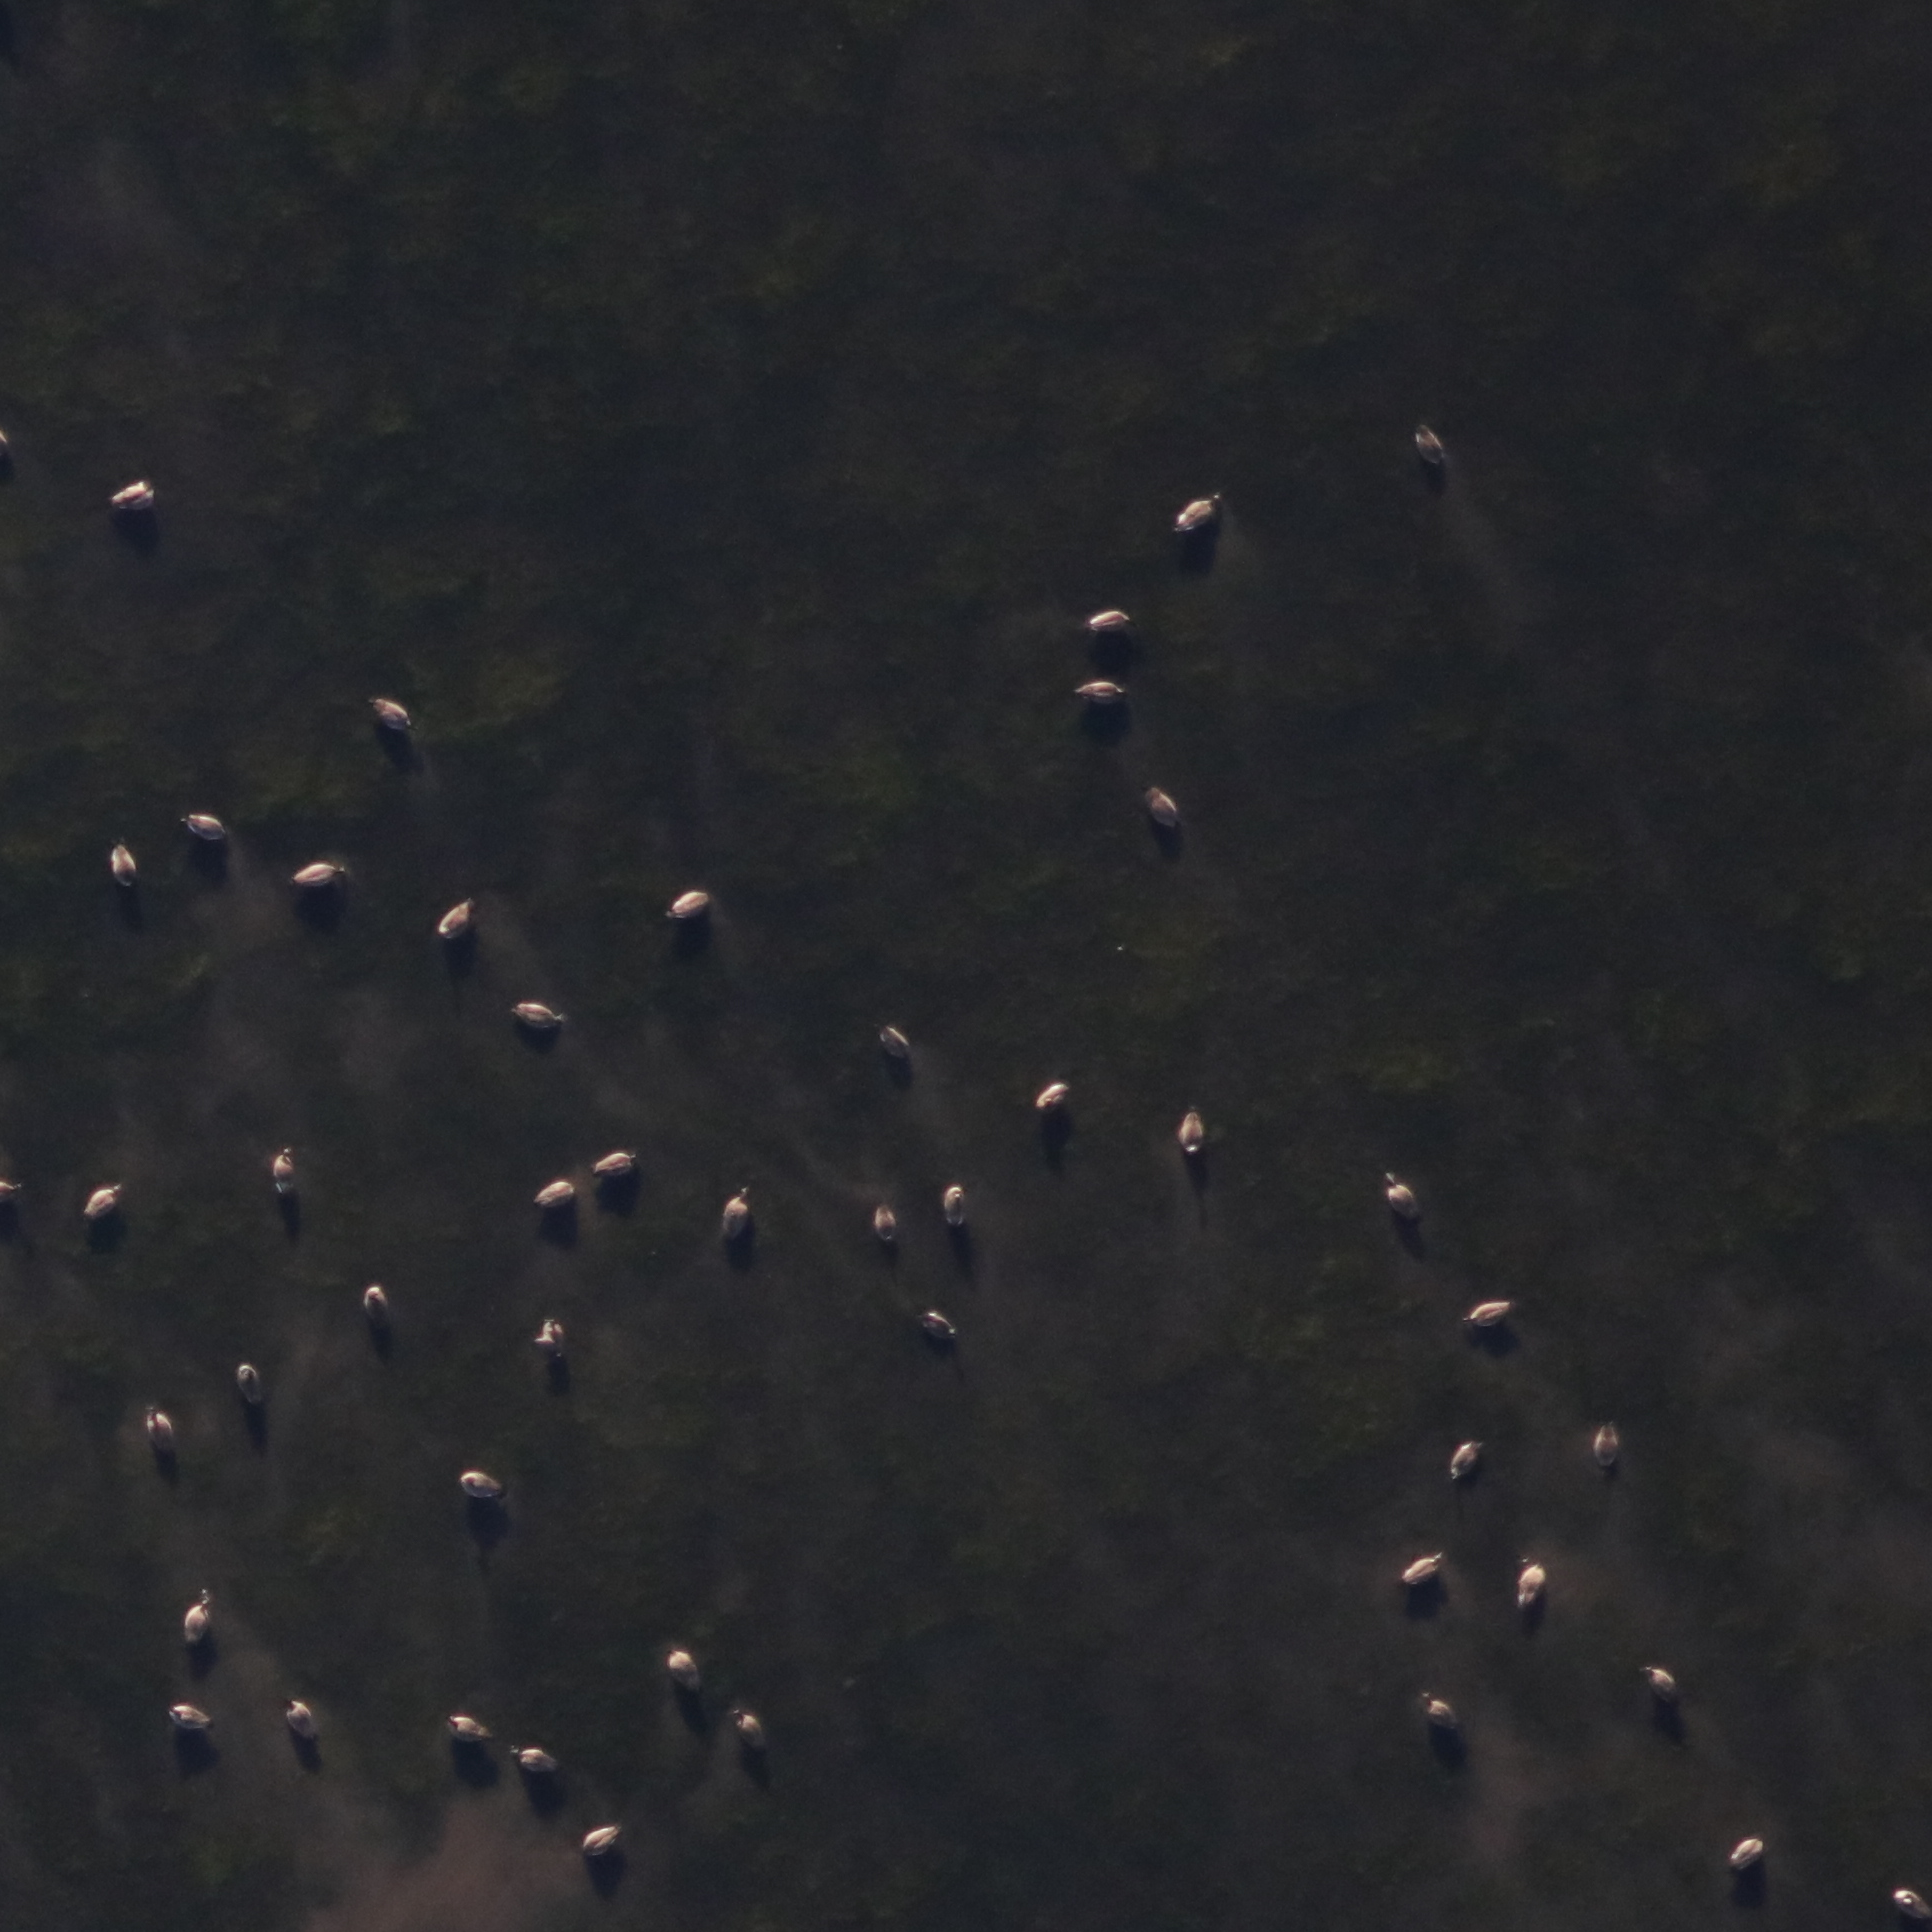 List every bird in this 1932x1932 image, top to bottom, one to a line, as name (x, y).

Canada goose (1430, 440)
Canada goose (140, 496)
Canada goose (1198, 515)
Canada goose (1110, 614)
Canada goose (1098, 693)
Canada goose (389, 714)
Canada goose (1161, 809)
Canada goose (211, 828)
Canada goose (122, 865)
Canada goose (317, 876)
Canada goose (687, 907)
Canada goose (454, 920)
Canada goose (537, 1014)
Canada goose (888, 1034)
Canada goose (1049, 1093)
Canada goose (1189, 1132)
Canada goose (613, 1164)
Canada goose (286, 1172)
Canada goose (555, 1195)
Canada goose (1408, 1196)
Canada goose (105, 1202)
Canada goose (950, 1206)
Canada goose (733, 1215)
Canada goose (889, 1220)
Canada goose (380, 1300)
Canada goose (936, 1313)
Canada goose (1488, 1314)
Canada goose (552, 1337)
Canada goose (250, 1374)
Canada goose (155, 1426)
Canada goose (1606, 1442)
Canada goose (1465, 1455)
Canada goose (481, 1485)
Canada goose (1423, 1571)
Canada goose (1533, 1583)
Canada goose (201, 1620)
Canada goose (683, 1668)
Canada goose (1660, 1685)
Canada goose (1440, 1714)
Canada goose (194, 1717)
Canada goose (301, 1720)
Canada goose (742, 1725)
Canada goose (468, 1729)
Canada goose (530, 1760)
Canada goose (598, 1842)
Canada goose (1747, 1854)
Canada goose (1915, 1904)